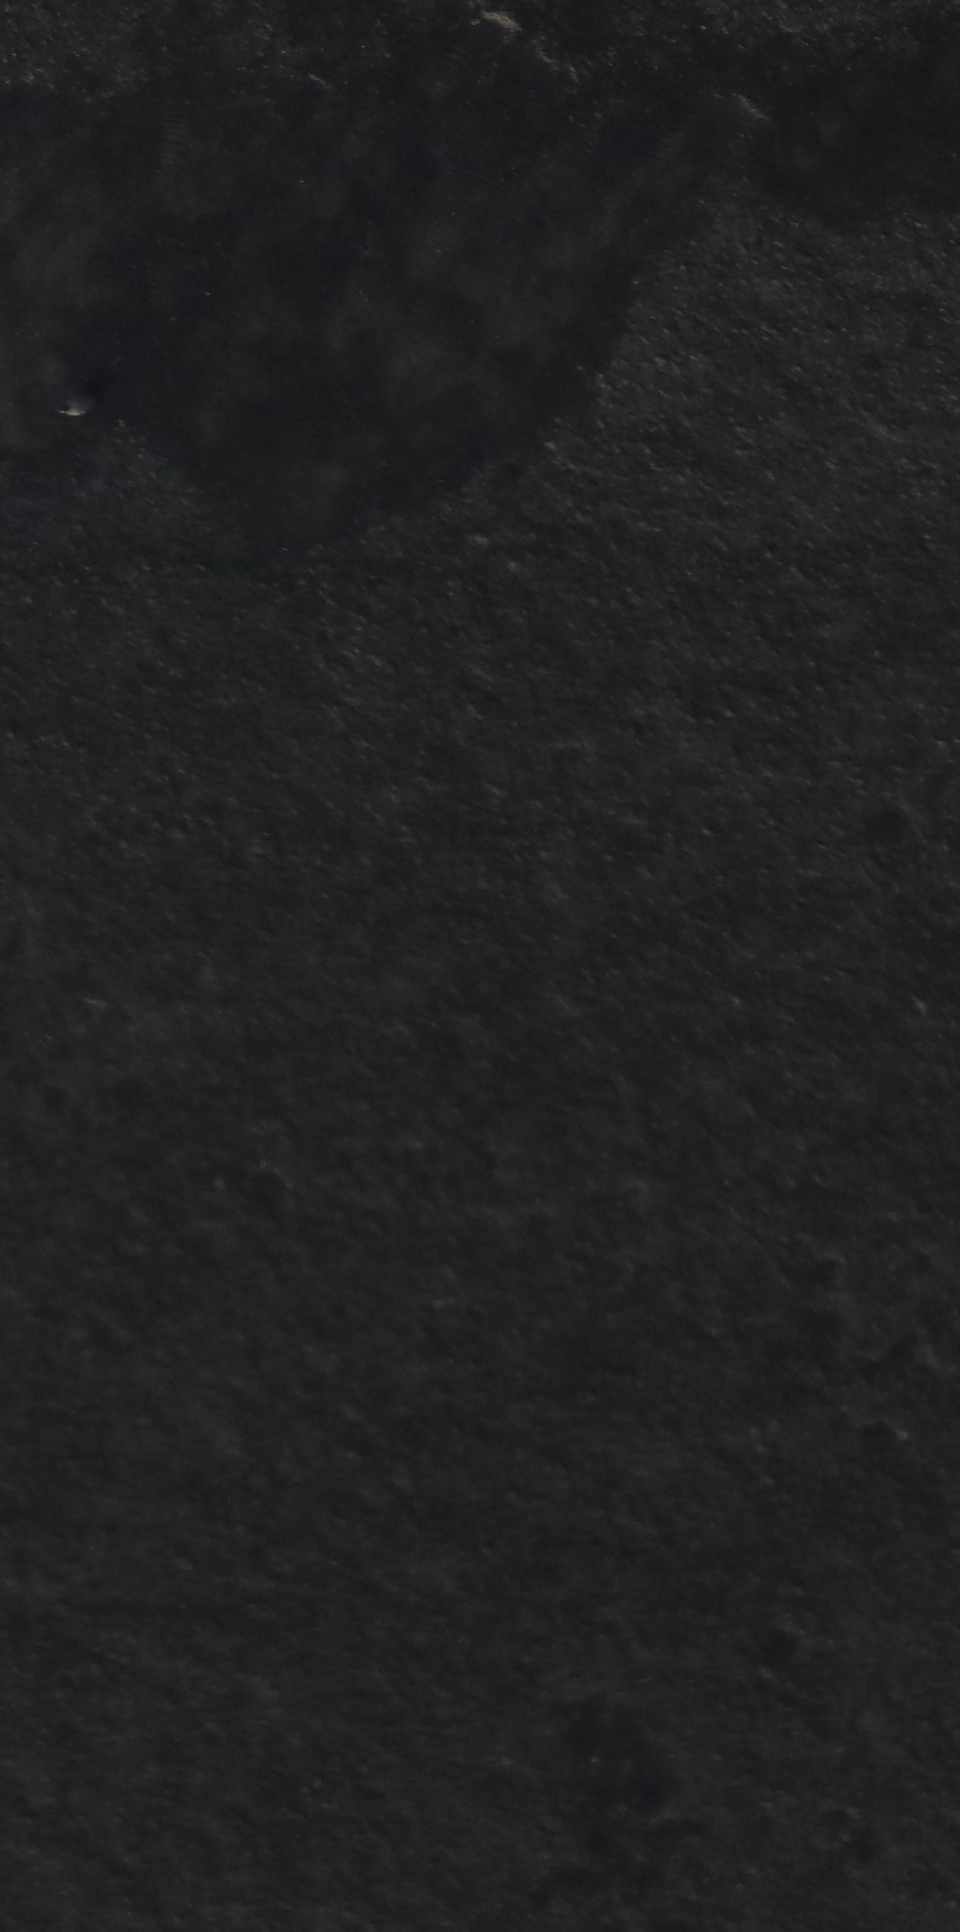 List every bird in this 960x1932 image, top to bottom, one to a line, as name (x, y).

Canada goose (74, 405)